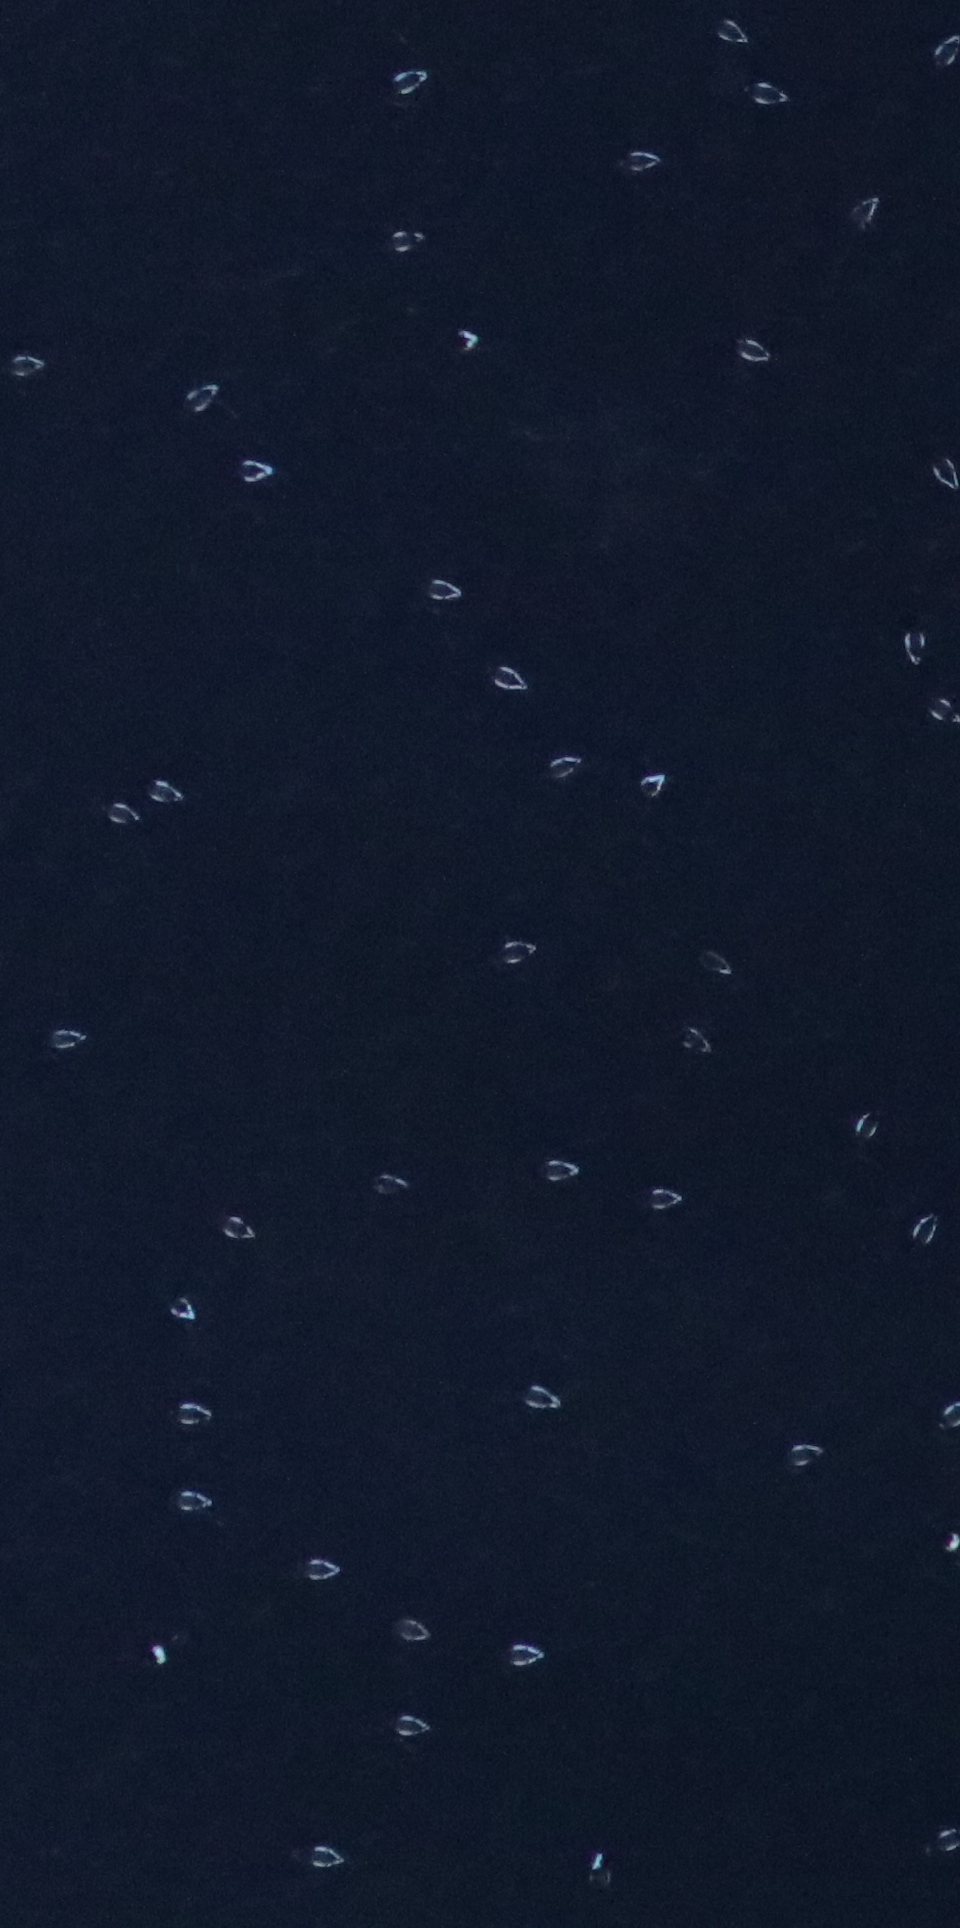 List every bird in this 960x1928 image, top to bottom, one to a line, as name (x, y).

brant (728, 31)
brant (945, 52)
brant (409, 82)
brant (767, 95)
brant (637, 159)
brant (863, 211)
brant (401, 240)
brant (461, 338)
brant (750, 349)
brant (22, 364)
brant (199, 398)
brant (249, 469)
brant (945, 472)
brant (441, 592)
brant (914, 644)
brant (503, 676)
brant (942, 710)
brant (562, 768)
brant (652, 786)
brant (162, 793)
brant (120, 816)
brant (515, 952)
brant (711, 962)
brant (61, 1036)
brant (692, 1040)
brant (866, 1125)
brant (556, 1172)
brant (386, 1183)
brant (662, 1197)
brant (234, 1226)
brant (924, 1228)
brant (179, 1307)
brant (539, 1399)
brant (190, 1414)
brant (952, 1417)
brant (804, 1455)
brant (189, 1499)
brant (950, 1541)
brant (320, 1569)
brant (409, 1631)
brant (163, 1652)
brant (521, 1655)
brant (409, 1726)
brant (950, 1838)
brant (322, 1858)
brant (599, 1875)